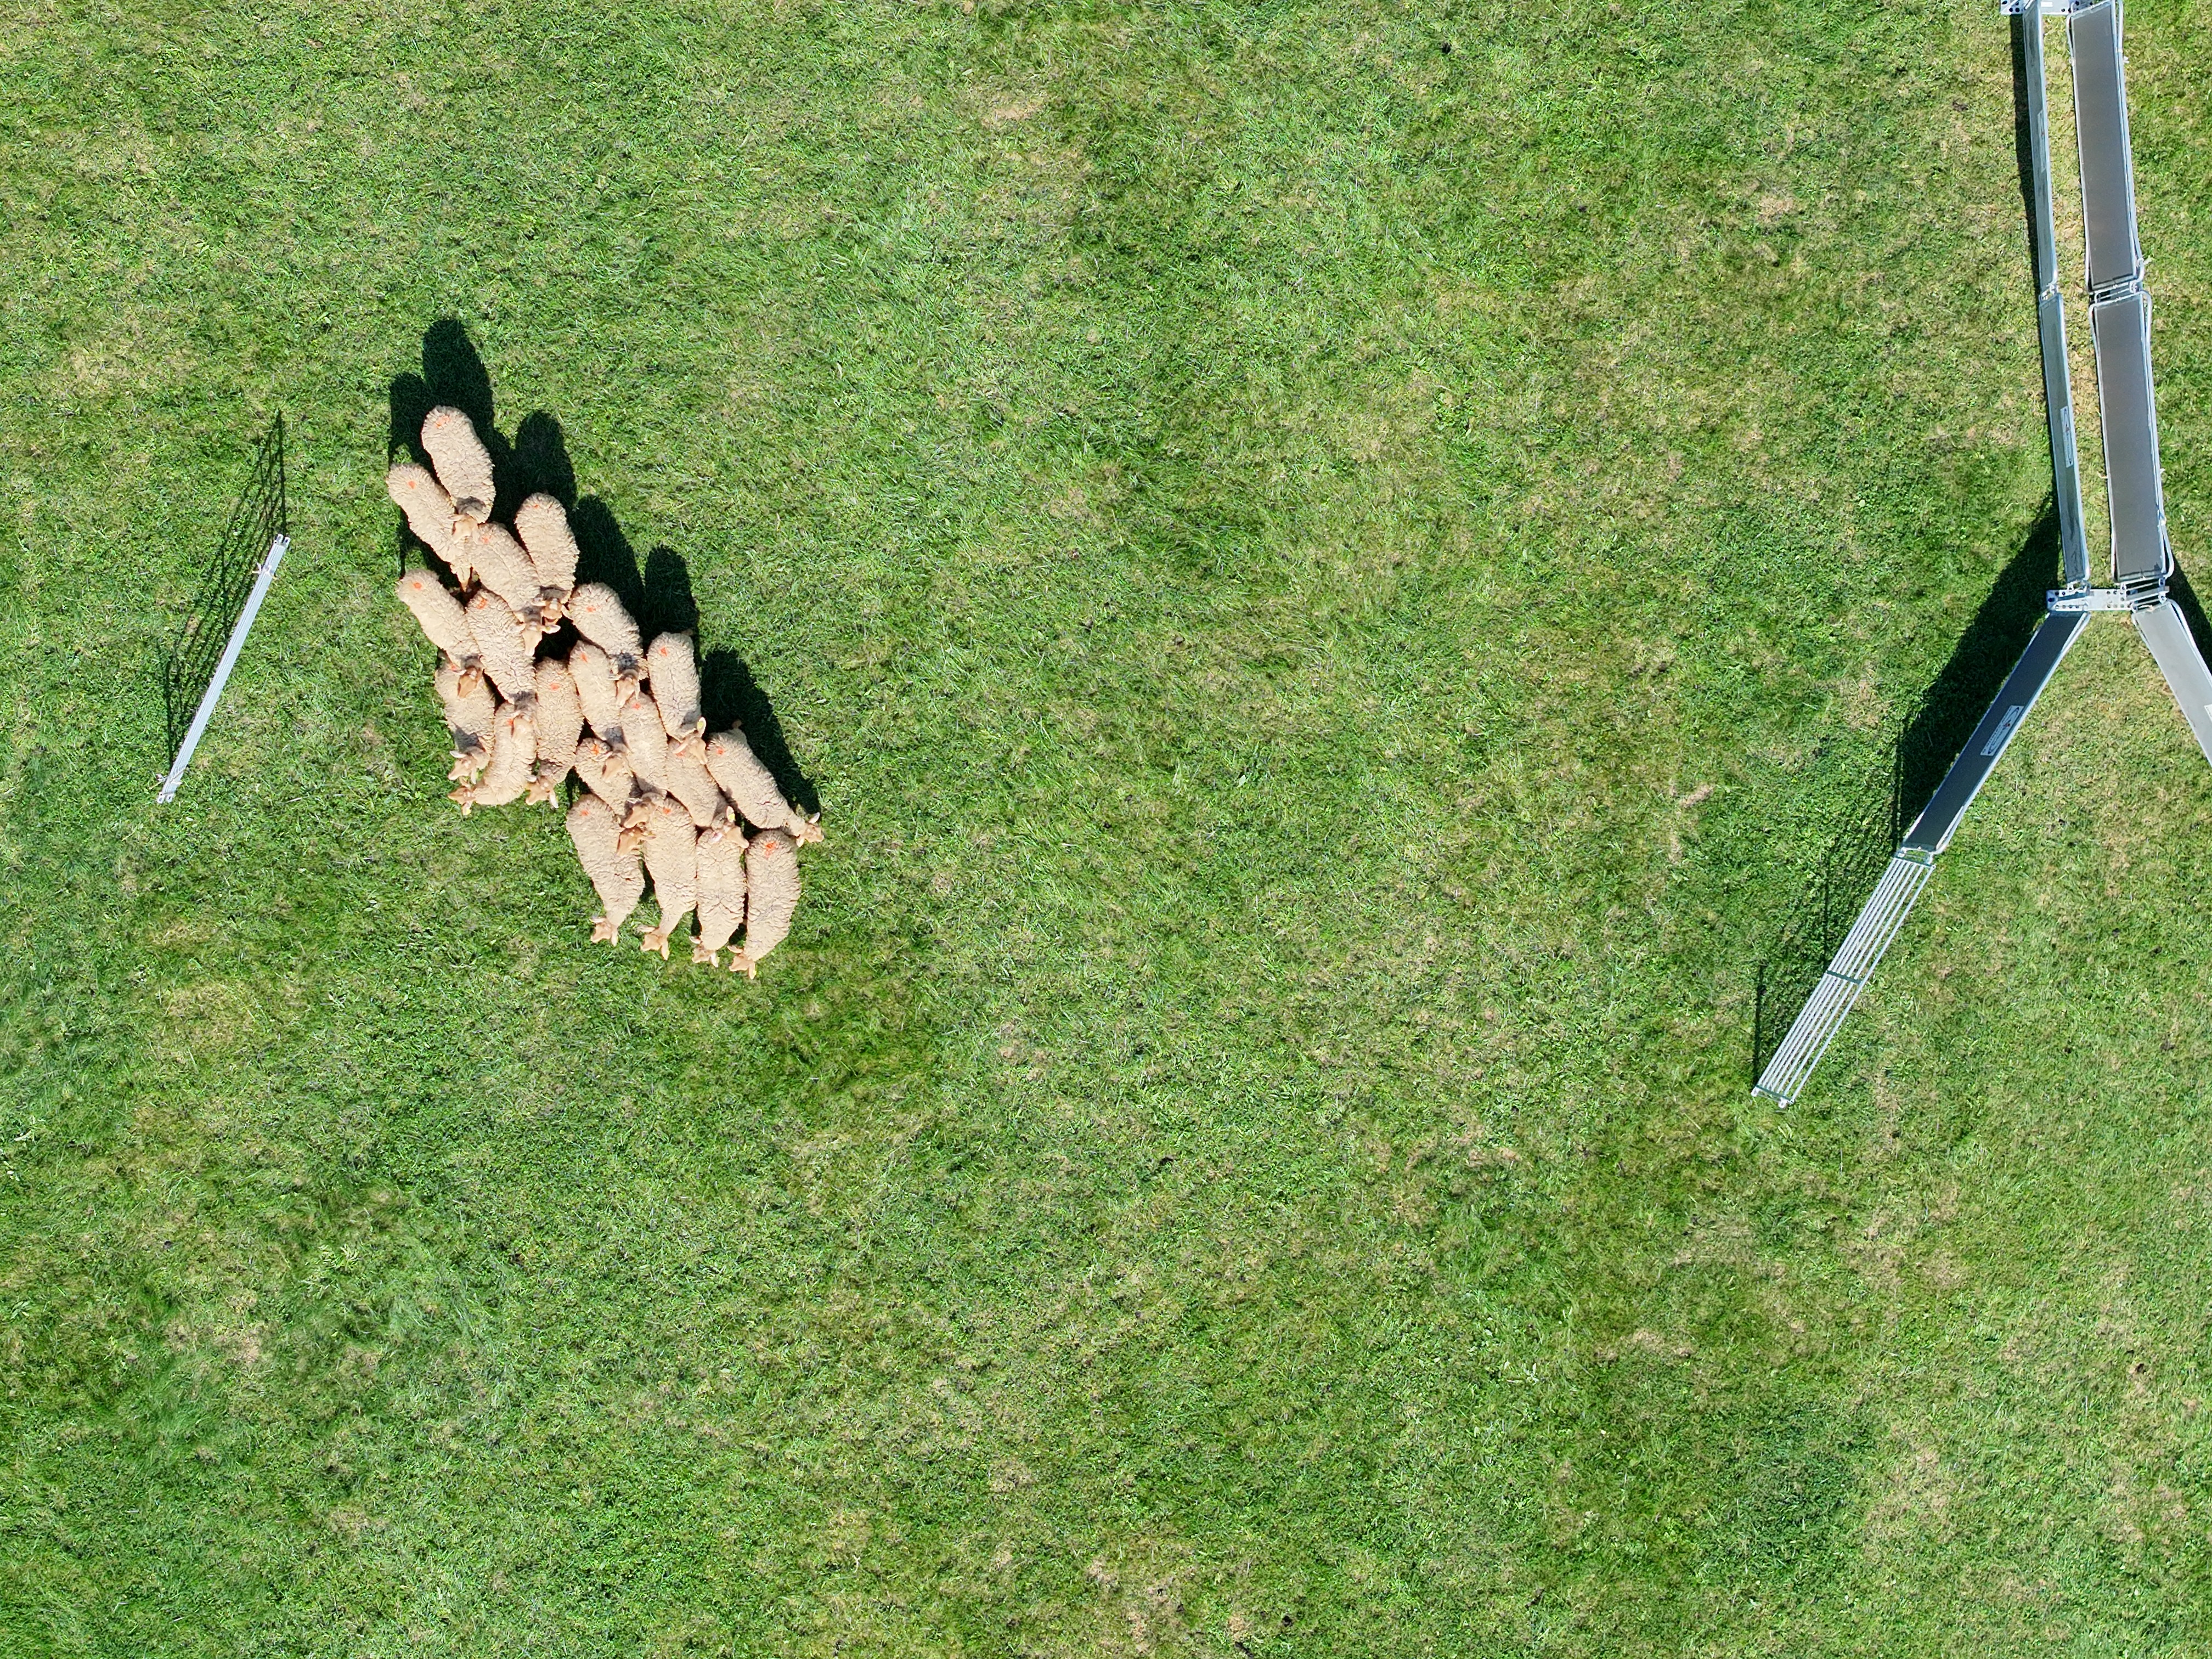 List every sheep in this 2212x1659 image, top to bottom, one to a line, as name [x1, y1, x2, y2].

sheep [420, 405, 495, 544]
sheep [383, 460, 473, 591]
sheep [514, 491, 579, 635]
sheep [468, 524, 560, 657]
sheep [392, 568, 486, 700]
sheep [570, 584, 651, 710]
sheep [464, 591, 541, 743]
sheep [647, 629, 708, 765]
sheep [567, 641, 634, 783]
sheep [524, 656, 584, 810]
sheep [432, 663, 496, 784]
sheep [619, 689, 669, 829]
sheep [446, 702, 540, 815]
sheep [703, 718, 824, 847]
sheep [575, 738, 656, 858]
sheep [664, 740, 750, 848]
sheep [566, 794, 646, 948]
sheep [637, 814, 698, 961]
sheep [688, 829, 746, 967]
sheep [727, 833, 802, 979]